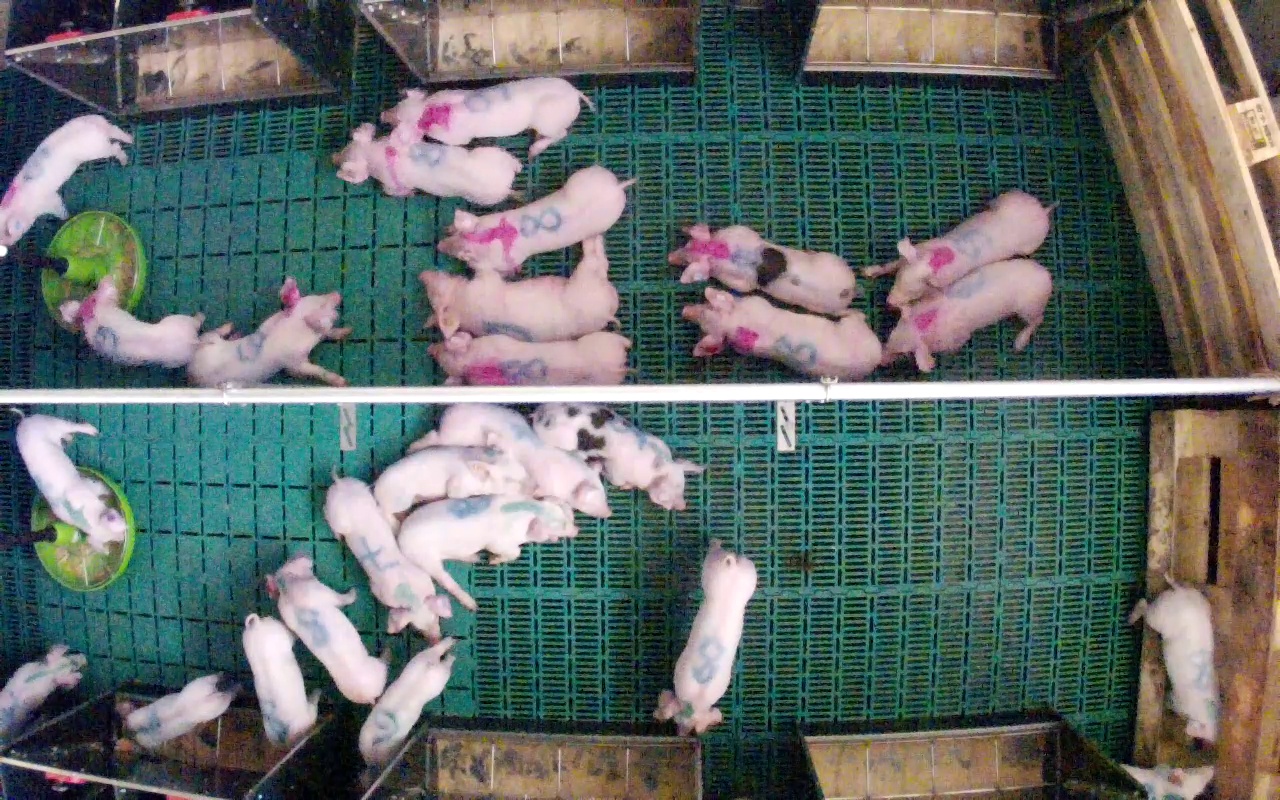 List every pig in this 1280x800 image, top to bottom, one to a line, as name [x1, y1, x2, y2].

pig [381, 78, 594, 157]
pig [2, 113, 135, 248]
pig [330, 119, 524, 210]
pig [431, 164, 642, 276]
pig [865, 189, 1062, 309]
pig [666, 221, 859, 315]
pig [419, 233, 625, 343]
pig [885, 259, 1054, 371]
pig [59, 274, 208, 371]
pig [187, 279, 355, 391]
pig [683, 288, 881, 379]
pig [422, 327, 634, 385]
pig [405, 403, 613, 519]
pig [530, 406, 707, 510]
pig [11, 408, 131, 557]
pig [370, 432, 541, 540]
pig [322, 464, 453, 643]
pig [399, 484, 583, 611]
pig [653, 536, 760, 737]
pig [265, 555, 395, 707]
pig [1128, 571, 1220, 744]
pig [241, 609, 319, 756]
pig [357, 638, 458, 790]
pig [0, 645, 91, 750]
pig [110, 669, 241, 756]
pig [1119, 759, 1218, 799]